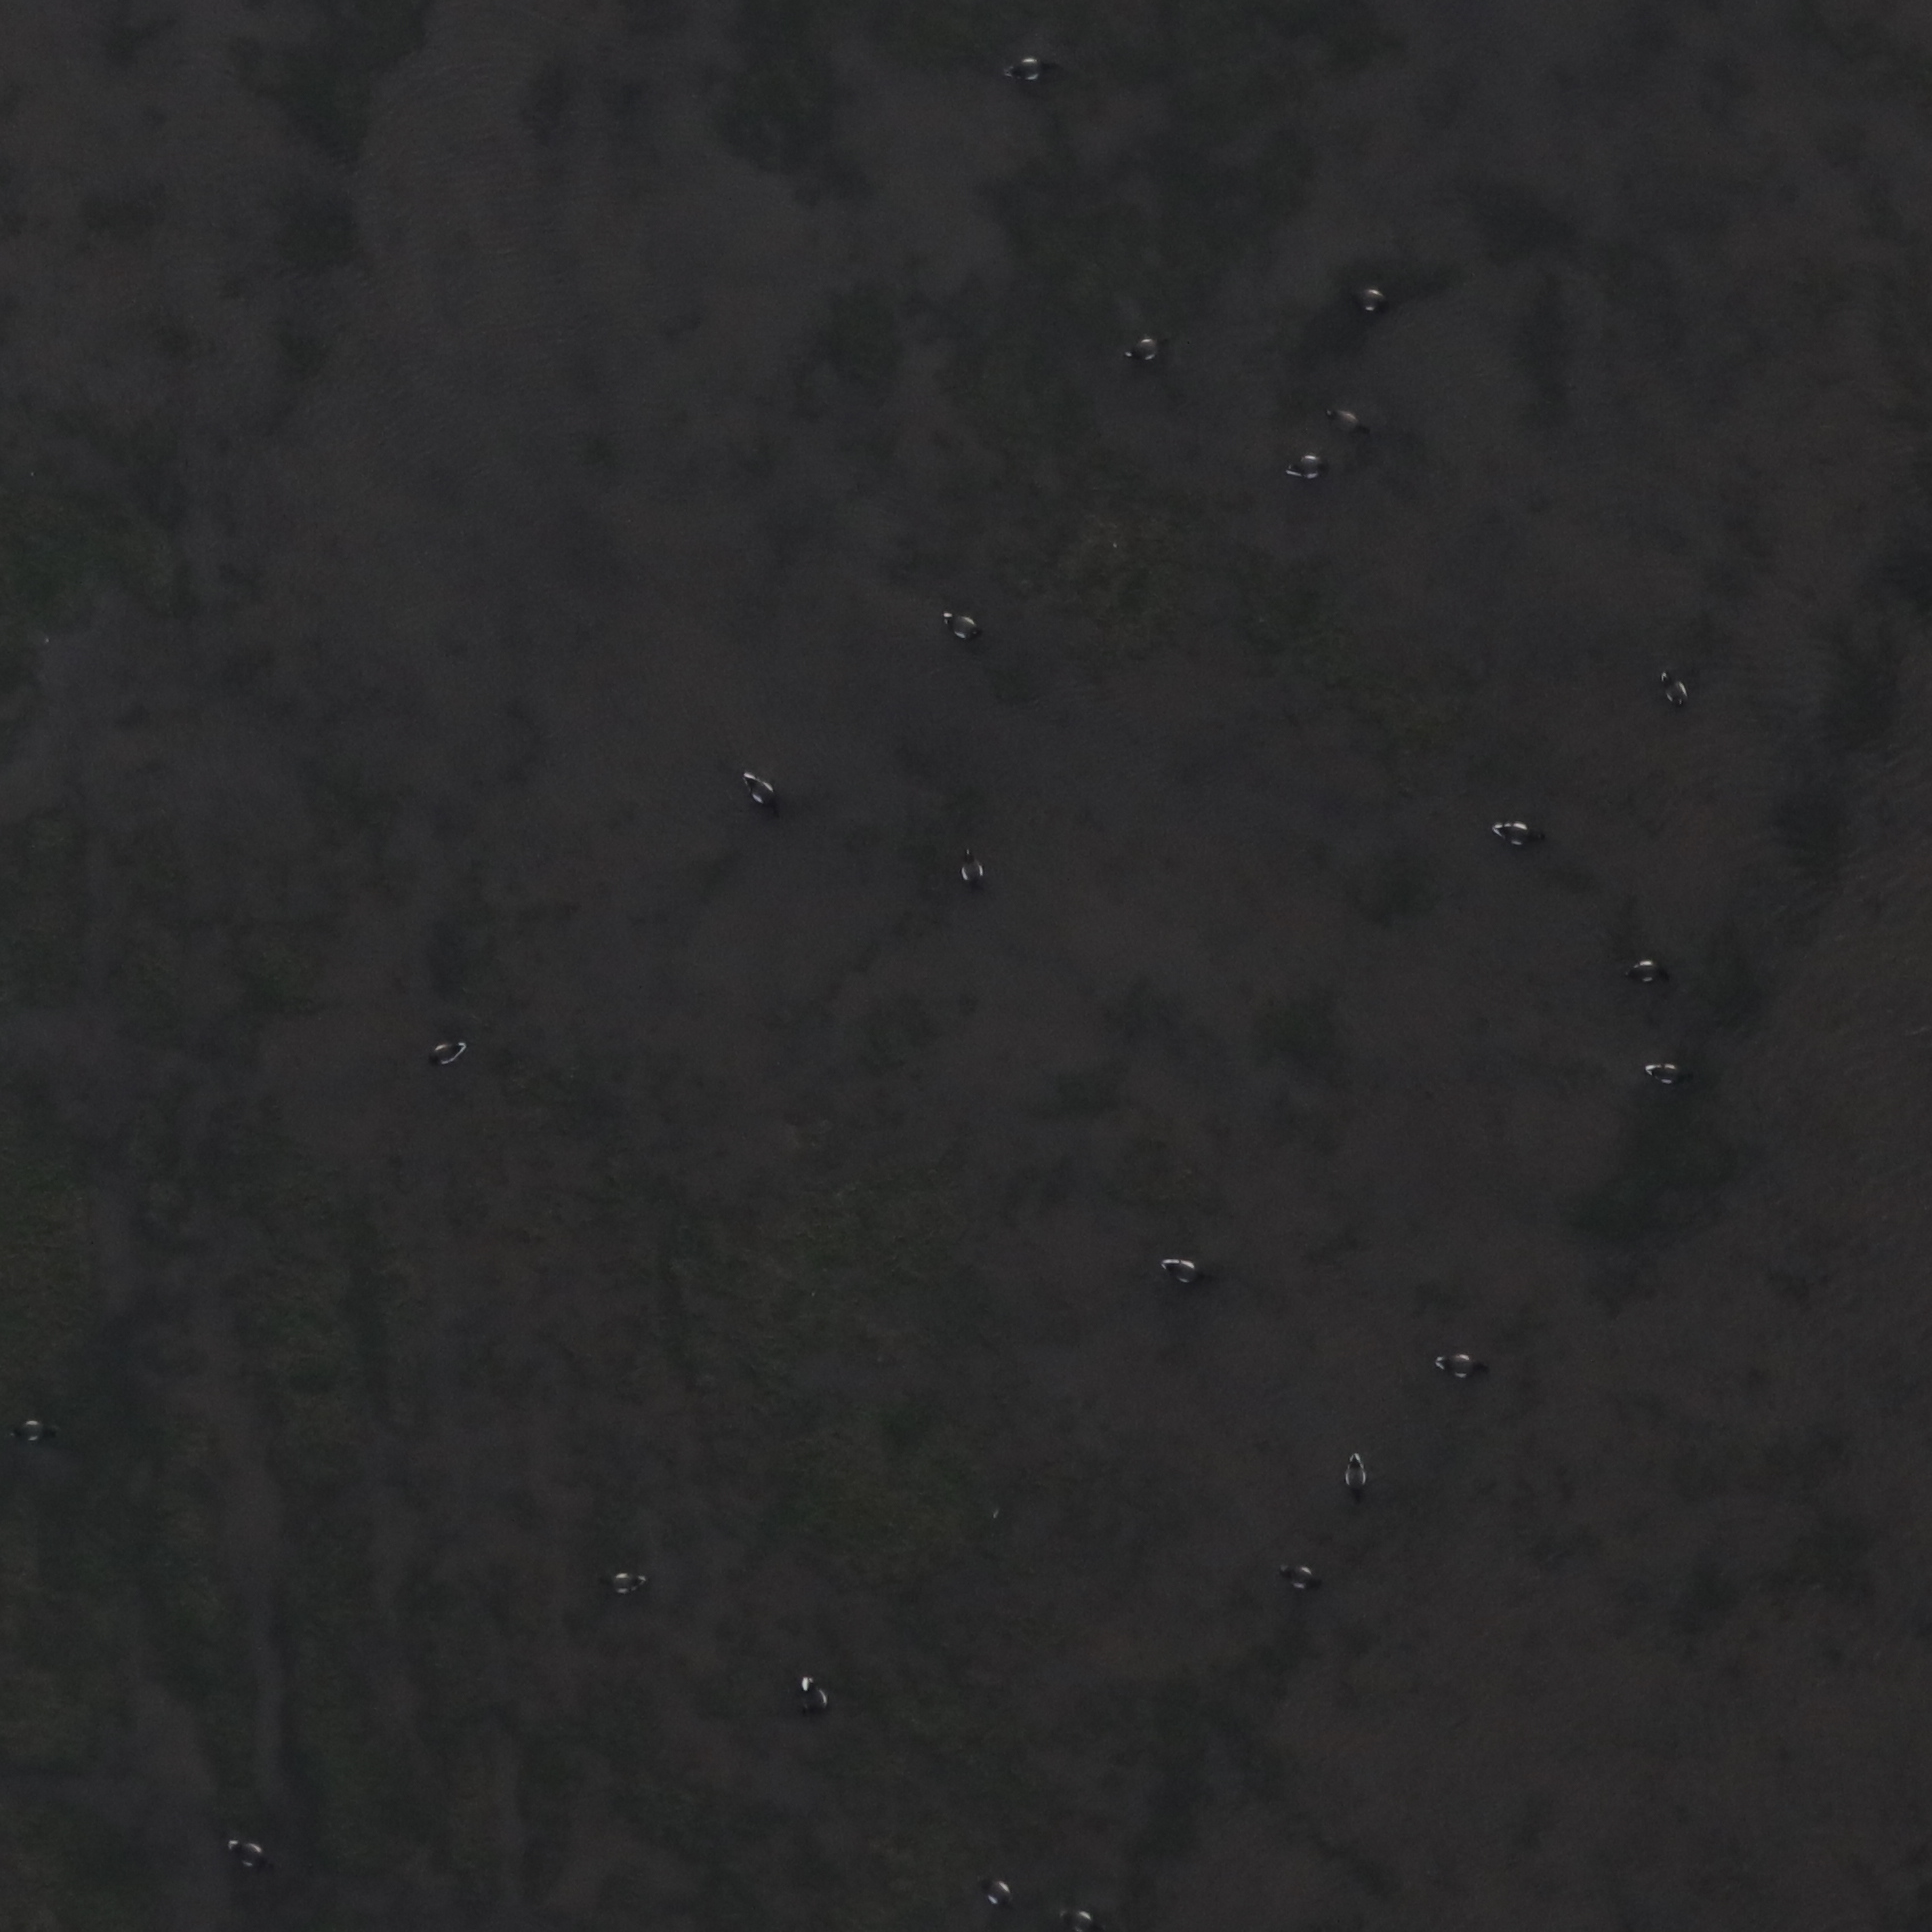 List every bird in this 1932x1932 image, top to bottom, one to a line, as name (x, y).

brant (1029, 71)
brant (1370, 295)
brant (1145, 350)
brant (1342, 418)
brant (1307, 468)
brant (962, 620)
brant (1674, 690)
brant (760, 790)
brant (1515, 834)
brant (971, 870)
brant (1648, 969)
brant (447, 1051)
brant (1664, 1072)
brant (1181, 1269)
brant (1459, 1364)
brant (34, 1431)
brant (1356, 1473)
brant (1300, 1577)
brant (625, 1580)
brant (812, 1697)
brant (248, 1852)
brant (997, 1891)
brant (1081, 1920)